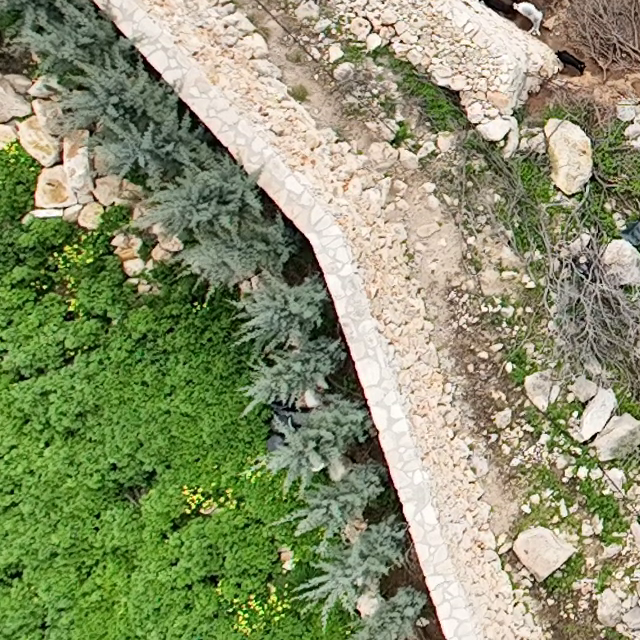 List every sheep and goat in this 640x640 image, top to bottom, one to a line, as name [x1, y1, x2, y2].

goat [479, 0, 516, 18]
goat [513, 2, 542, 36]